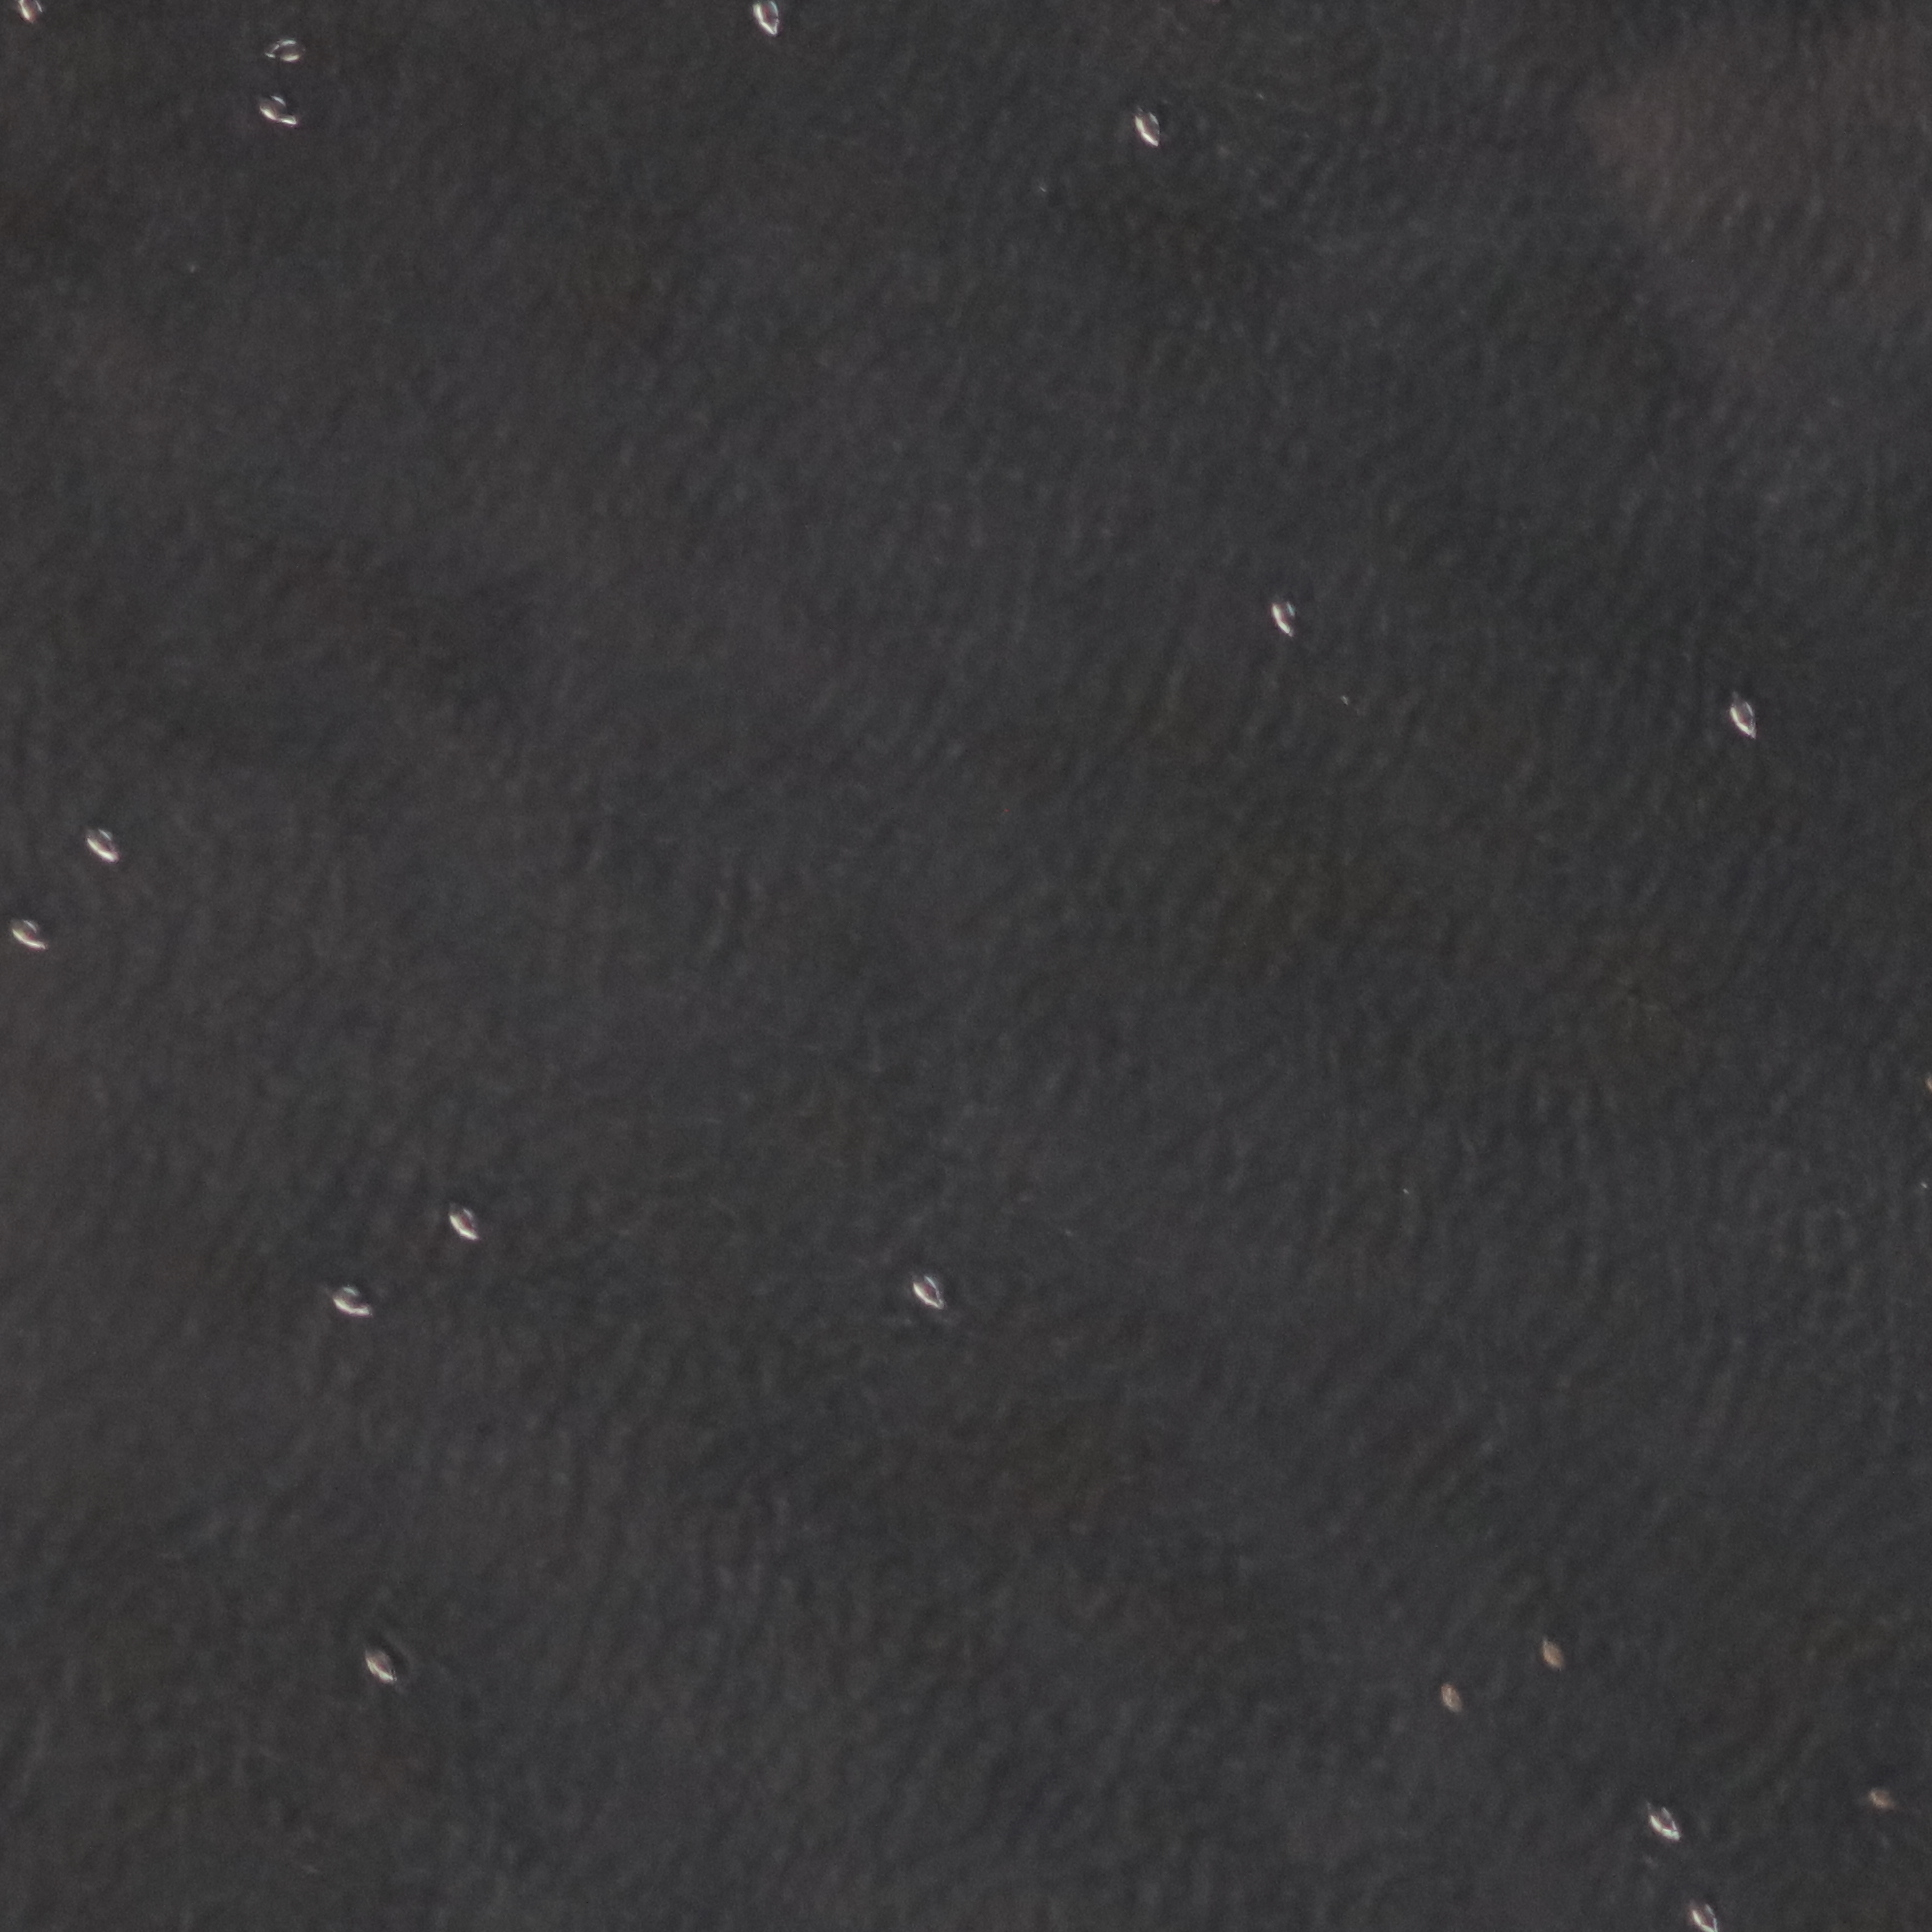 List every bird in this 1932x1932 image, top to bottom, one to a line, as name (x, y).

brant (765, 14)
brant (288, 50)
brant (277, 108)
brant (1148, 126)
brant (1283, 614)
brant (1743, 714)
brant (101, 844)
brant (29, 932)
Canada goose (1931, 1084)
brant (466, 1222)
brant (927, 1289)
brant (351, 1298)
Canada goose (1552, 1659)
brant (383, 1662)
Canada goose (1454, 1695)
Canada goose (1881, 1793)
brant (1663, 1822)
brant (1701, 1916)